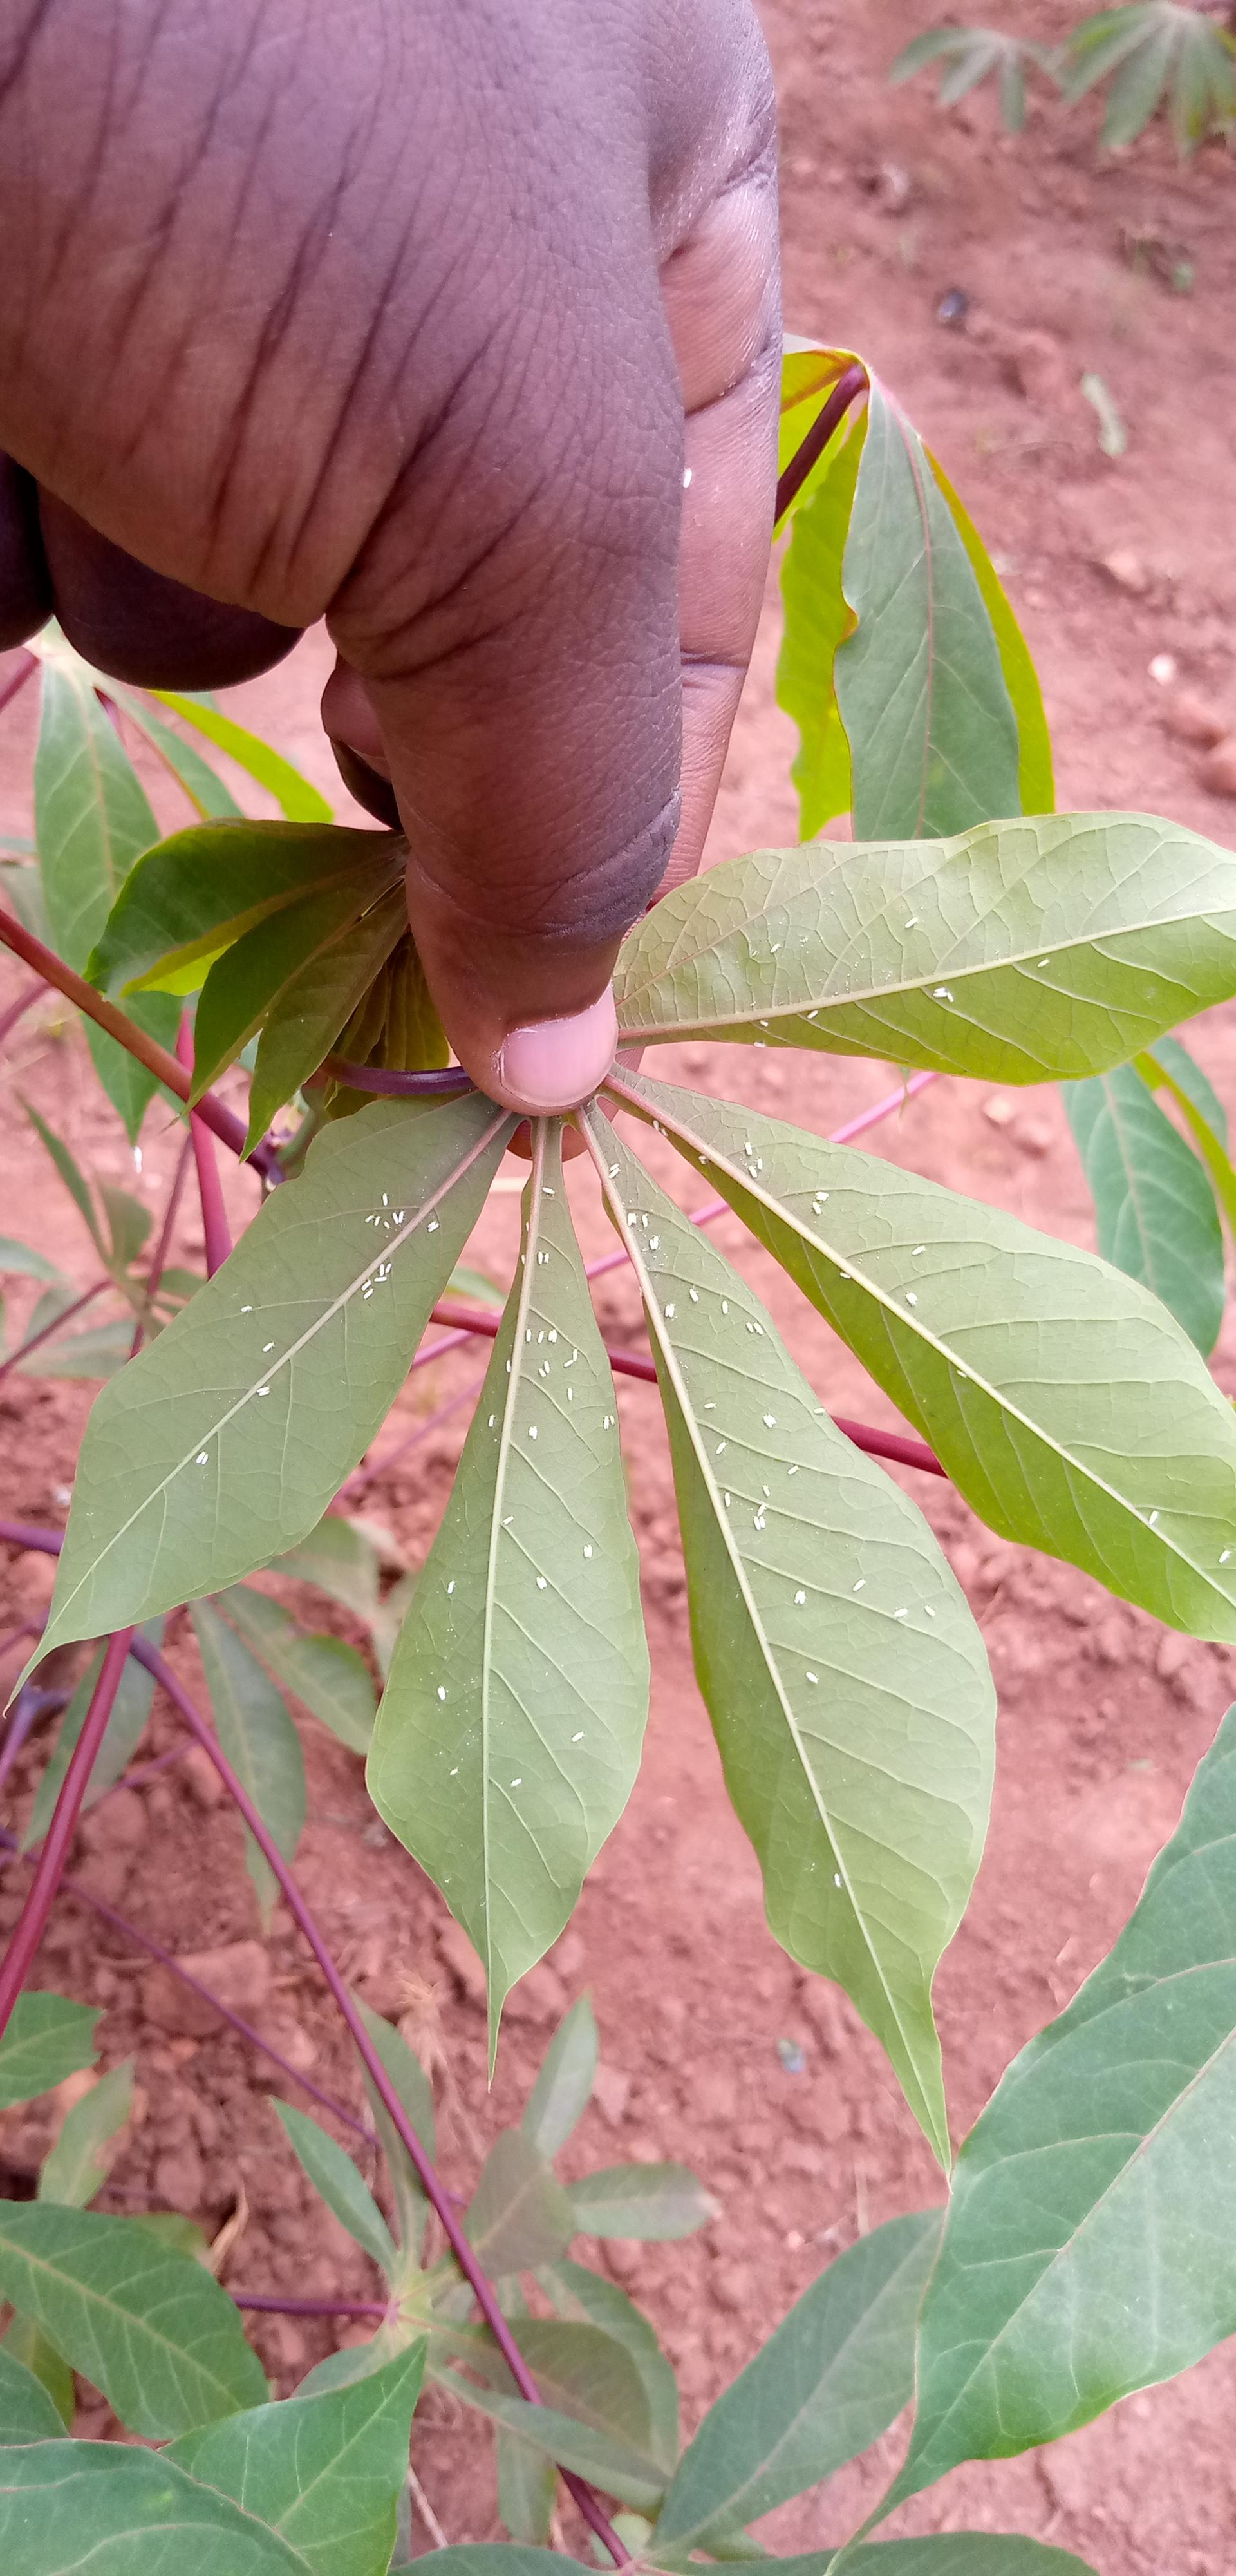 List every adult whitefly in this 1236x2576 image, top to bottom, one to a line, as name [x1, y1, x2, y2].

whitefly [900, 914, 918, 929]
whitefly [767, 942, 781, 954]
whitefly [1036, 955, 1049, 972]
whitefly [933, 983, 953, 1005]
whitefly [934, 987, 948, 999]
whitefly [946, 991, 955, 1006]
whitefly [806, 1007, 821, 1023]
whitefly [759, 1016, 771, 1030]
whitefly [751, 1037, 767, 1053]
whitefly [650, 1118, 660, 1137]
whitefly [661, 1125, 669, 1139]
whitefly [742, 1139, 753, 1155]
whitefly [698, 1153, 706, 1167]
whitefly [757, 1157, 765, 1171]
whitefly [606, 1162, 622, 1181]
whitefly [746, 1165, 760, 1182]
whitefly [607, 1166, 621, 1183]
whitefly [541, 1184, 556, 1198]
whitefly [814, 1189, 832, 1207]
whitefly [379, 1191, 390, 1207]
whitefly [807, 1198, 823, 1218]
whitefly [398, 1208, 407, 1226]
whitefly [360, 1209, 375, 1227]
whitefly [642, 1209, 651, 1230]
whitefly [390, 1210, 398, 1225]
whitefly [624, 1211, 639, 1229]
whitefly [626, 1211, 637, 1227]
whitefly [371, 1215, 382, 1230]
whitefly [427, 1216, 440, 1236]
whitefly [383, 1218, 394, 1233]
whitefly [523, 1219, 533, 1233]
whitefly [426, 1220, 439, 1234]
whitefly [647, 1233, 663, 1252]
whitefly [647, 1237, 656, 1254]
whitefly [910, 1242, 929, 1260]
whitefly [534, 1249, 551, 1267]
whitefly [542, 1250, 553, 1267]
whitefly [518, 1252, 528, 1265]
whitefly [383, 1259, 395, 1275]
whitefly [375, 1262, 386, 1278]
whitefly [838, 1268, 854, 1283]
whitefly [371, 1275, 391, 1289]
whitefly [360, 1276, 371, 1293]
whitefly [686, 1286, 700, 1303]
whitefly [360, 1287, 375, 1303]
whitefly [904, 1290, 925, 1312]
whitefly [718, 1298, 731, 1319]
whitefly [664, 1300, 675, 1320]
whitefly [239, 1302, 253, 1316]
whitefly [663, 1303, 676, 1321]
whitefly [744, 1316, 757, 1335]
whitefly [754, 1320, 765, 1338]
whitefly [523, 1325, 534, 1343]
whitefly [547, 1327, 562, 1347]
whitefly [536, 1329, 545, 1345]
whitefly [548, 1329, 559, 1346]
whitefly [258, 1337, 280, 1354]
whitefly [570, 1346, 581, 1364]
whitefly [561, 1356, 575, 1370]
whitefly [502, 1357, 514, 1374]
whitefly [540, 1358, 554, 1376]
whitefly [953, 1365, 973, 1380]
whitefly [538, 1367, 548, 1381]
whitefly [254, 1383, 272, 1397]
whitefly [566, 1384, 574, 1404]
whitefly [256, 1387, 271, 1400]
whitefly [702, 1399, 720, 1412]
whitefly [810, 1405, 830, 1415]
whitefly [485, 1410, 497, 1429]
whitefly [609, 1412, 616, 1428]
whitefly [763, 1412, 778, 1430]
whitefly [600, 1413, 612, 1432]
whitefly [528, 1423, 539, 1443]
whitefly [712, 1437, 731, 1460]
whitefly [196, 1445, 213, 1469]
whitefly [196, 1448, 208, 1466]
whitefly [786, 1464, 800, 1477]
whitefly [760, 1484, 771, 1498]
whitefly [722, 1490, 735, 1509]
whitefly [1142, 1493, 1161, 1533]
whitefly [753, 1501, 770, 1517]
whitefly [501, 1511, 516, 1528]
whitefly [749, 1515, 772, 1531]
whitefly [752, 1515, 766, 1535]
whitefly [583, 1540, 596, 1560]
whitefly [582, 1543, 595, 1560]
whitefly [1217, 1543, 1231, 1575]
whitefly [534, 1571, 554, 1592]
whitefly [535, 1575, 549, 1589]
whitefly [851, 1575, 868, 1593]
whitefly [446, 1577, 463, 1602]
whitefly [793, 1587, 810, 1606]
whitefly [924, 1602, 937, 1620]
whitefly [893, 1604, 908, 1622]
whitefly [804, 1670, 822, 1685]
whitefly [429, 1678, 453, 1707]
whitefly [568, 1727, 586, 1747]
whitefly [444, 1761, 464, 1785]
whitefly [509, 1776, 524, 1791]
whitefly [832, 1871, 843, 1891]